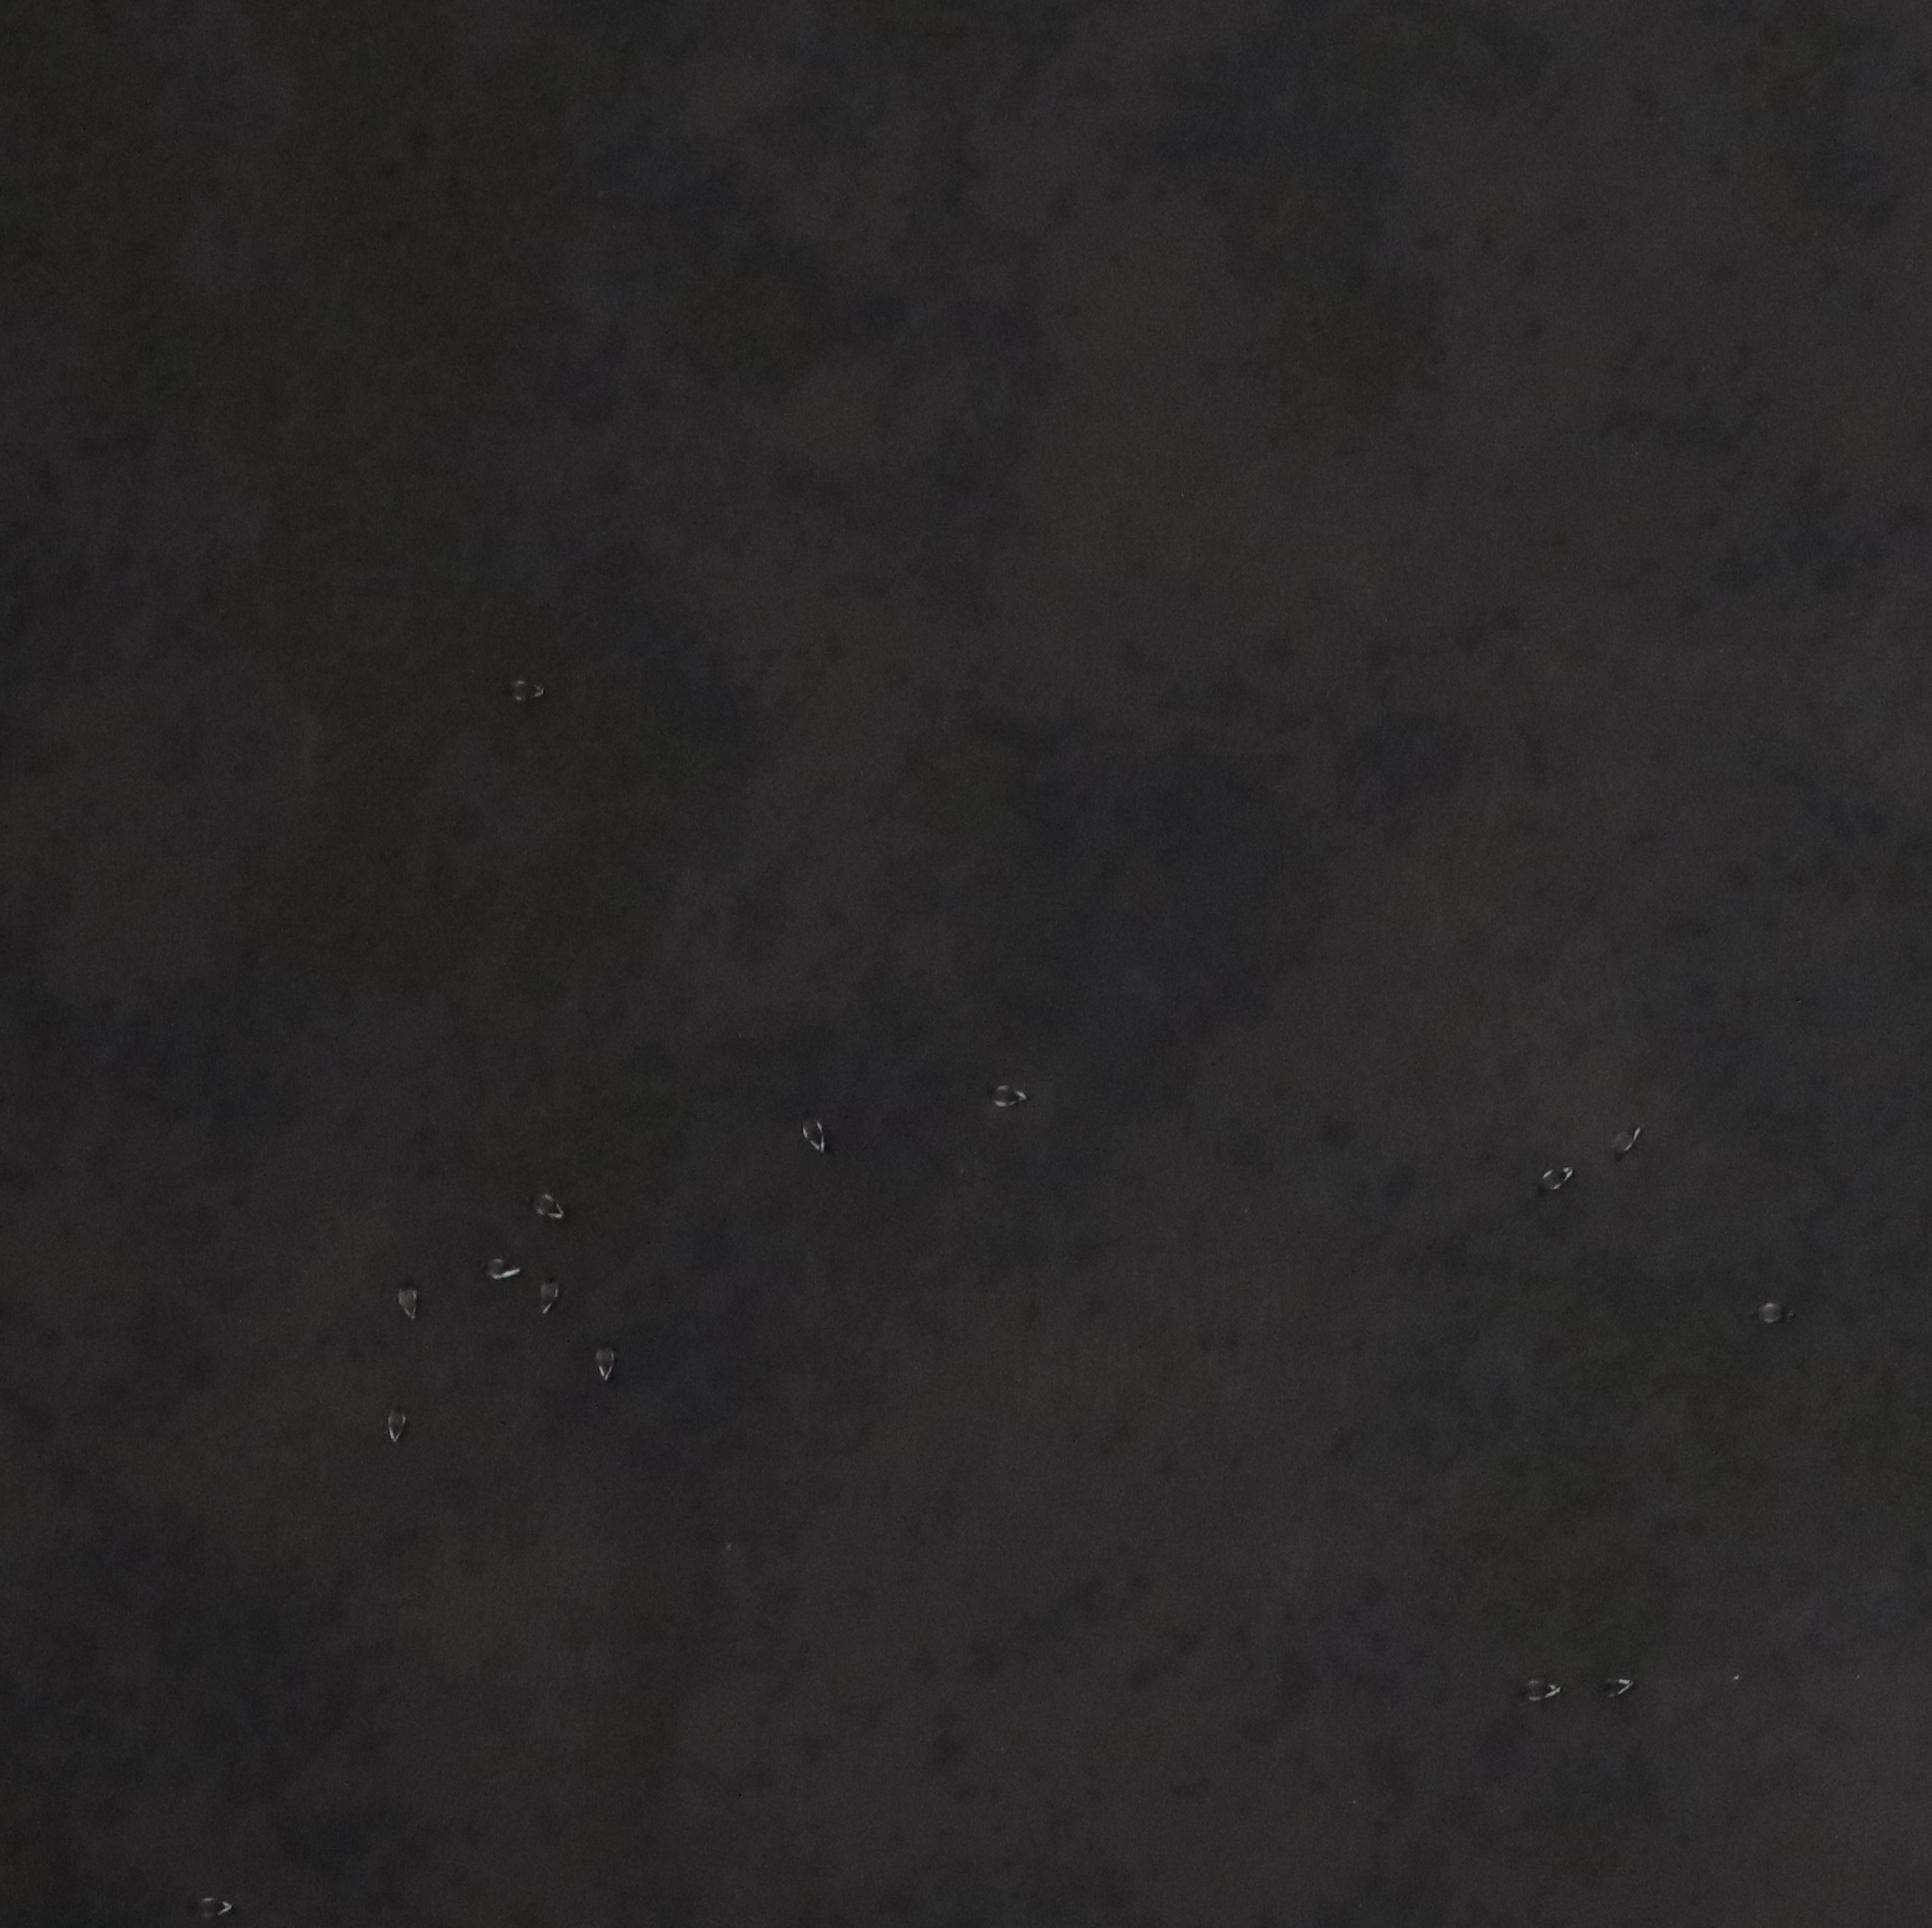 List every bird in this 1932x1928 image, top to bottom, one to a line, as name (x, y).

brant (525, 689)
brant (1006, 1097)
brant (816, 1133)
brant (1622, 1143)
brant (1555, 1181)
brant (545, 1204)
brant (500, 1269)
brant (549, 1296)
brant (408, 1300)
brant (1772, 1313)
brant (608, 1363)
brant (397, 1423)
brant (1623, 1685)
brant (1539, 1691)
brant (210, 1903)